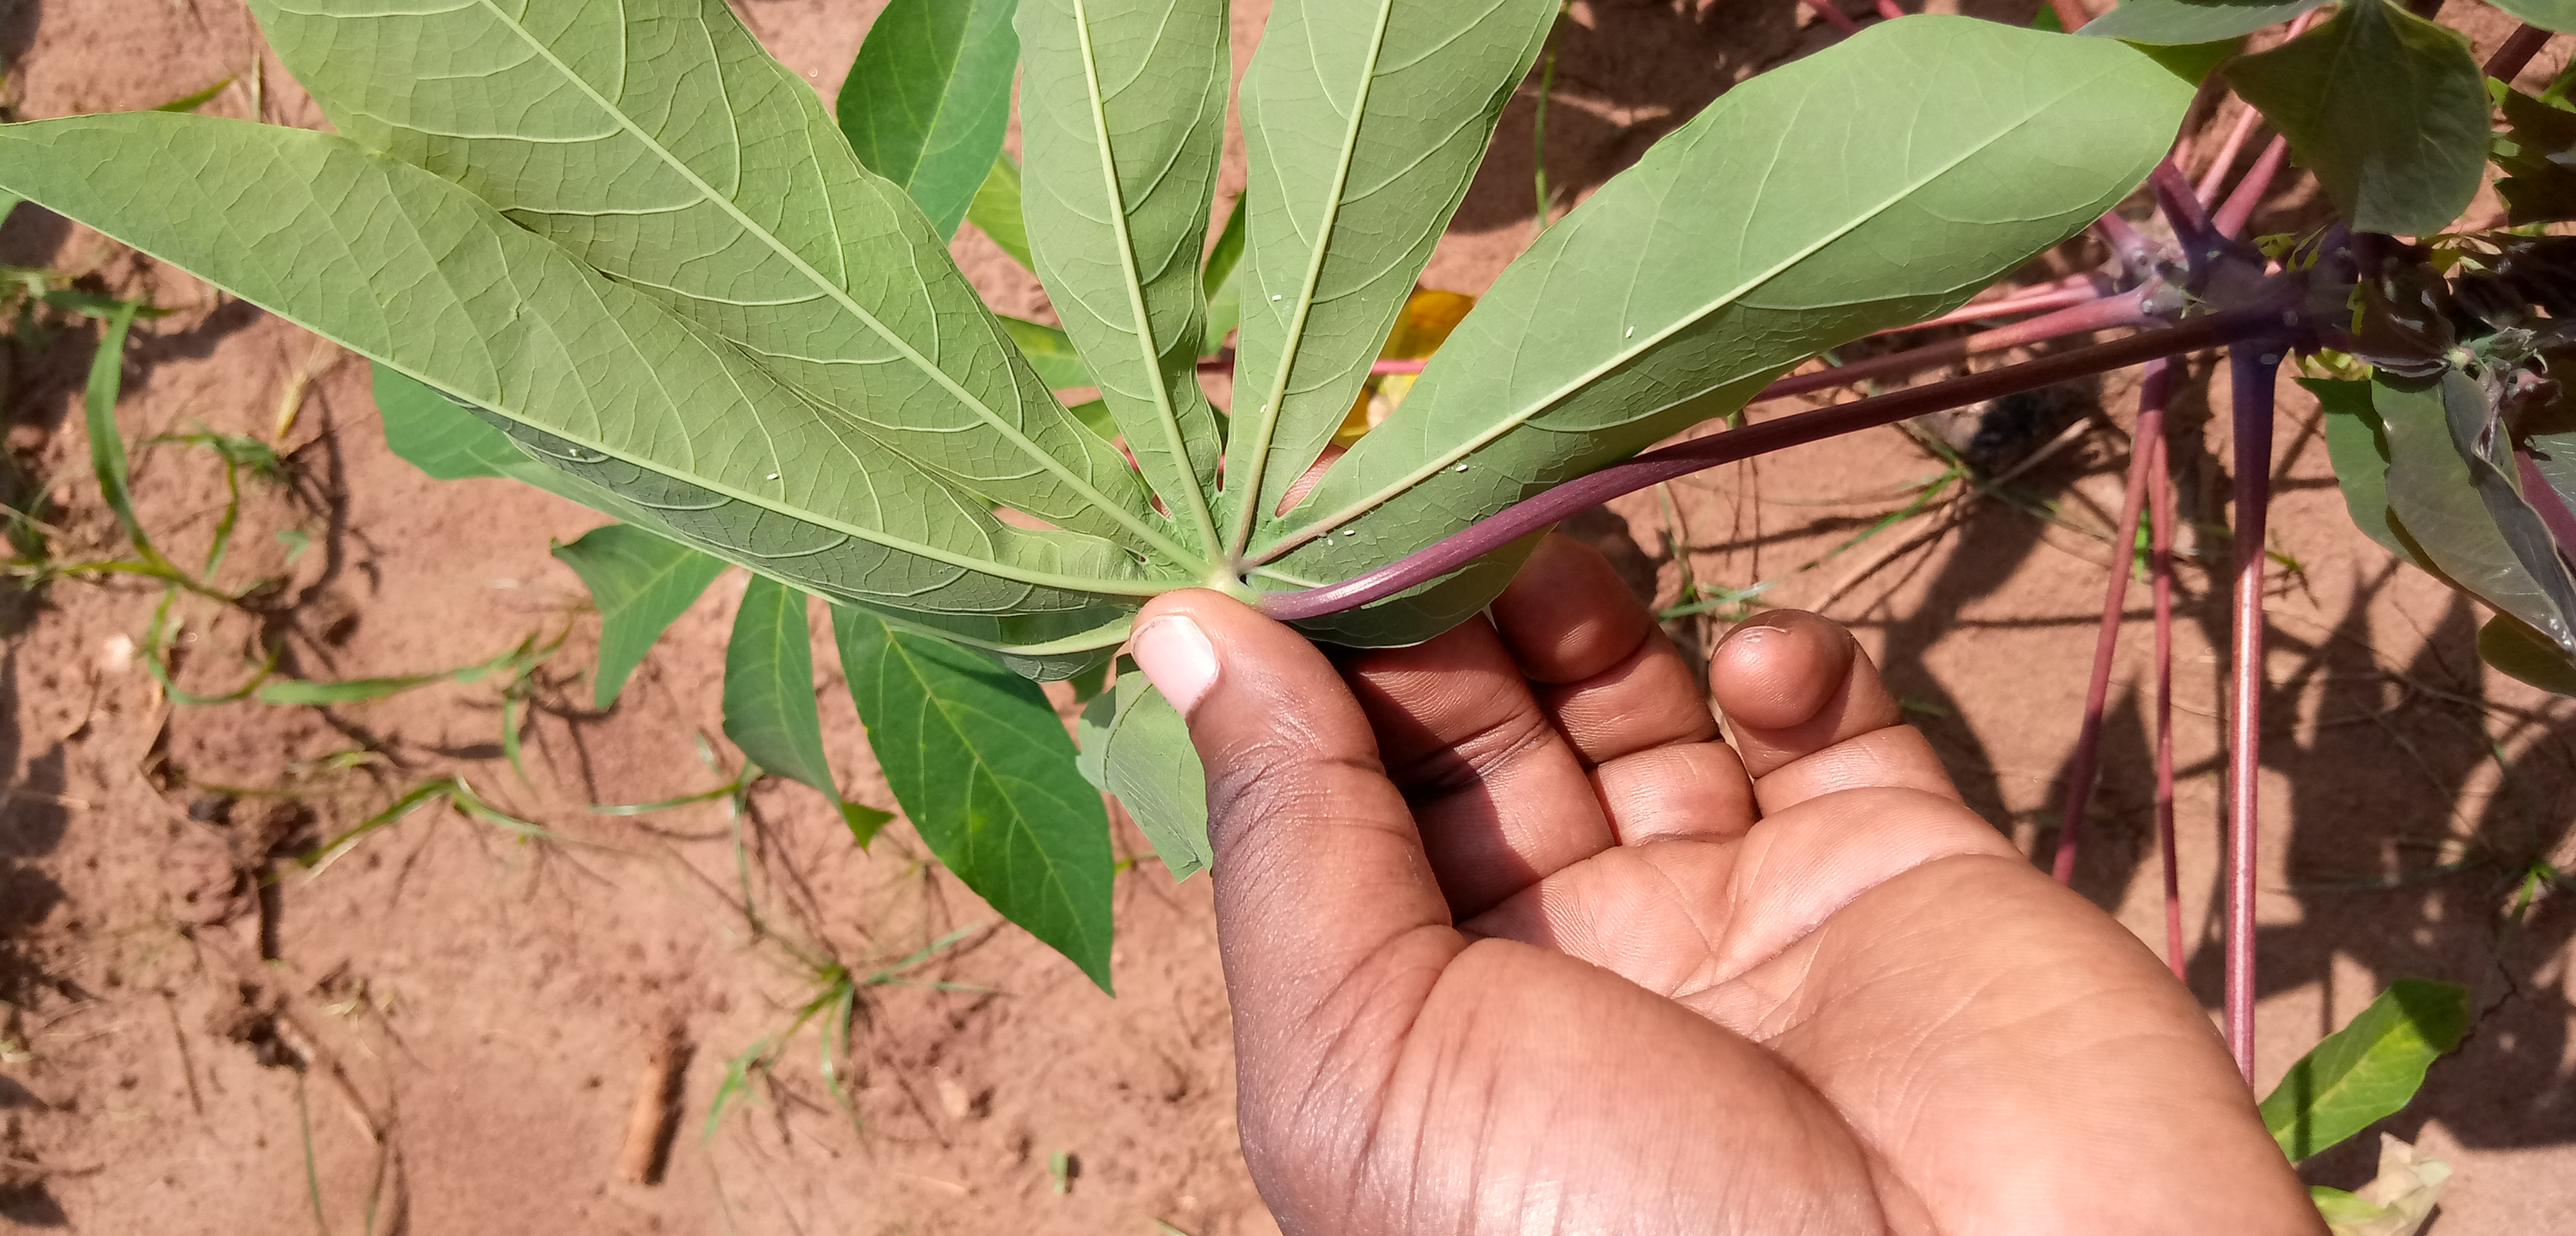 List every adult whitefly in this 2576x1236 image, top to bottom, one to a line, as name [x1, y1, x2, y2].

whitefly [1268, 289, 1289, 316]
whitefly [1617, 319, 1642, 341]
whitefly [1248, 397, 1271, 415]
whitefly [553, 434, 591, 467]
whitefly [1455, 456, 1479, 481]
whitefly [761, 460, 790, 498]
whitefly [1342, 525, 1367, 551]
whitefly [1320, 534, 1342, 552]